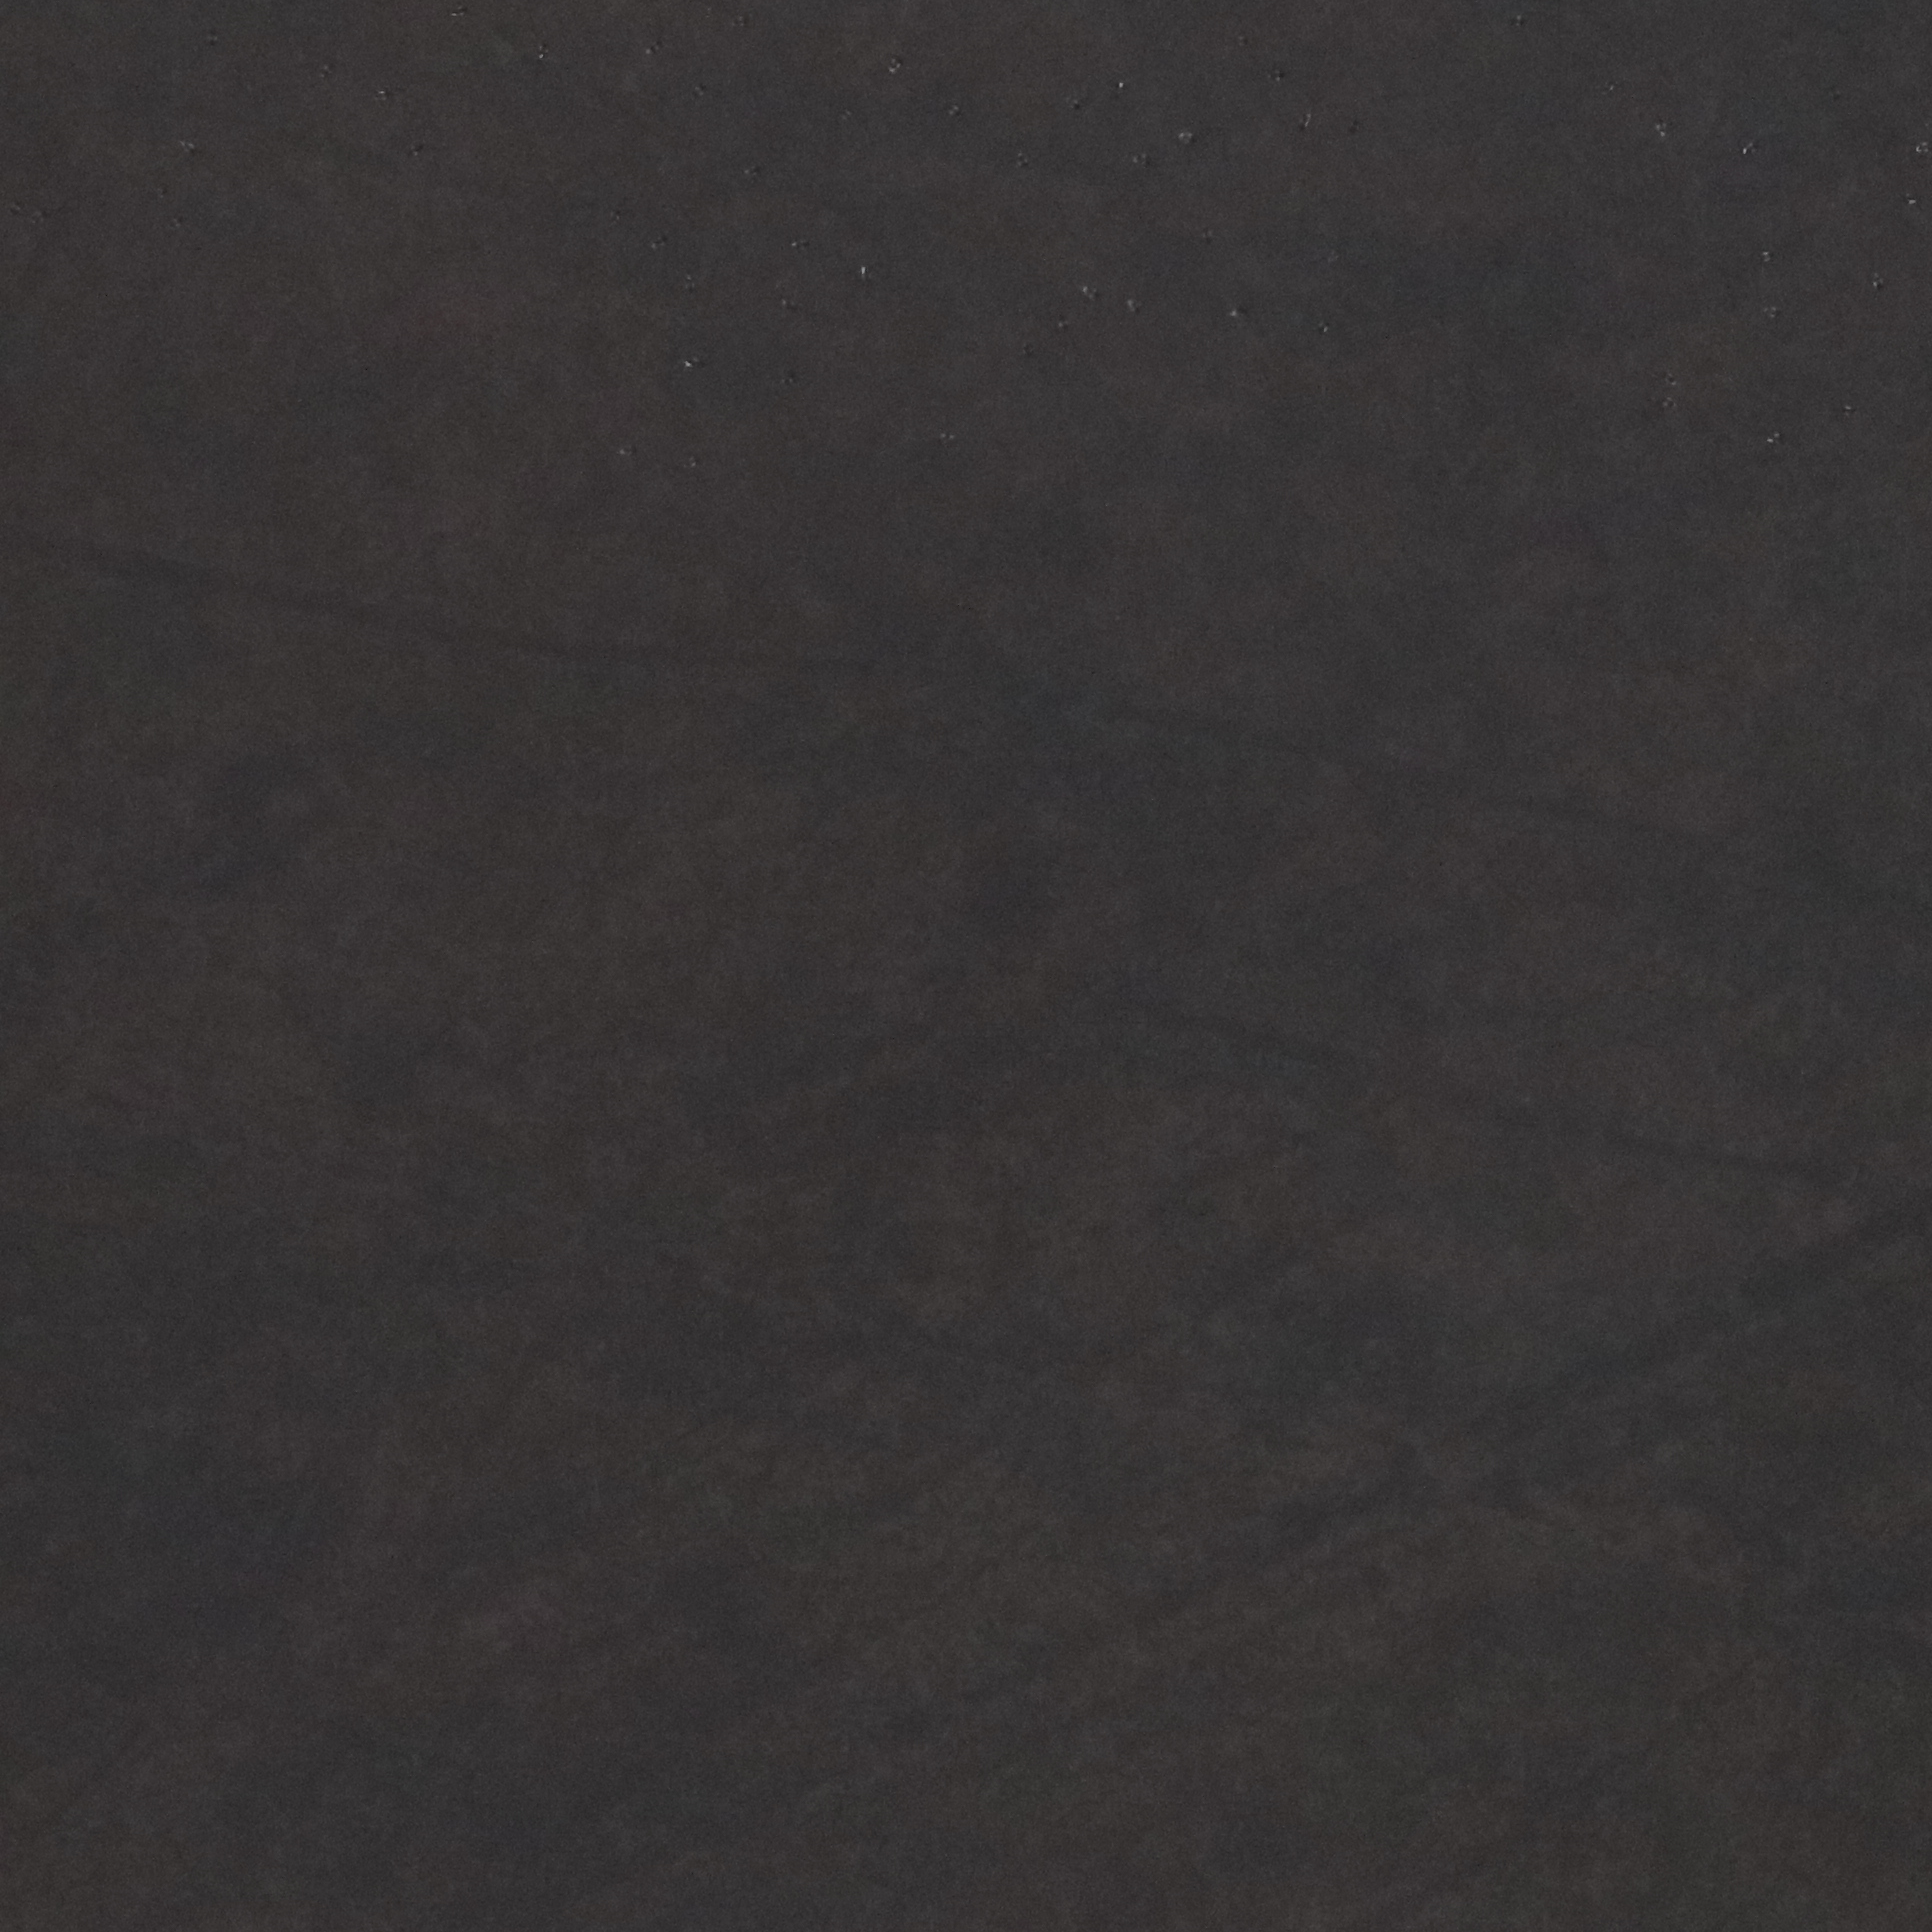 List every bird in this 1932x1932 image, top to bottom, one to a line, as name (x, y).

brant (454, 4)
brant (743, 18)
brant (1519, 21)
brant (219, 32)
brant (1237, 37)
brant (657, 49)
brant (534, 58)
brant (898, 62)
brant (323, 64)
brant (1275, 69)
brant (697, 77)
brant (1617, 89)
brant (1123, 90)
brant (1837, 94)
brant (376, 95)
brant (956, 108)
brant (1070, 108)
brant (846, 111)
brant (1303, 120)
brant (1340, 121)
brant (1662, 132)
brant (1188, 135)
brant (1923, 147)
brant (193, 148)
brant (1753, 156)
brant (420, 160)
brant (1015, 160)
brant (741, 163)
brant (1147, 169)
brant (164, 188)
brant (1911, 195)
brant (20, 211)
brant (52, 215)
brant (182, 218)
brant (1207, 234)
brant (660, 238)
brant (805, 246)
brant (1777, 249)
brant (1346, 258)
brant (865, 267)
brant (698, 275)
brant (1866, 277)
brant (1096, 296)
brant (788, 297)
brant (1238, 307)
brant (1137, 309)
brant (1778, 309)
brant (1327, 324)
brant (1072, 325)
brant (1036, 351)
brant (695, 363)
brant (779, 374)
brant (1674, 380)
brant (1670, 405)
brant (1856, 409)
brant (1777, 436)
brant (949, 440)
brant (634, 444)
brant (693, 471)